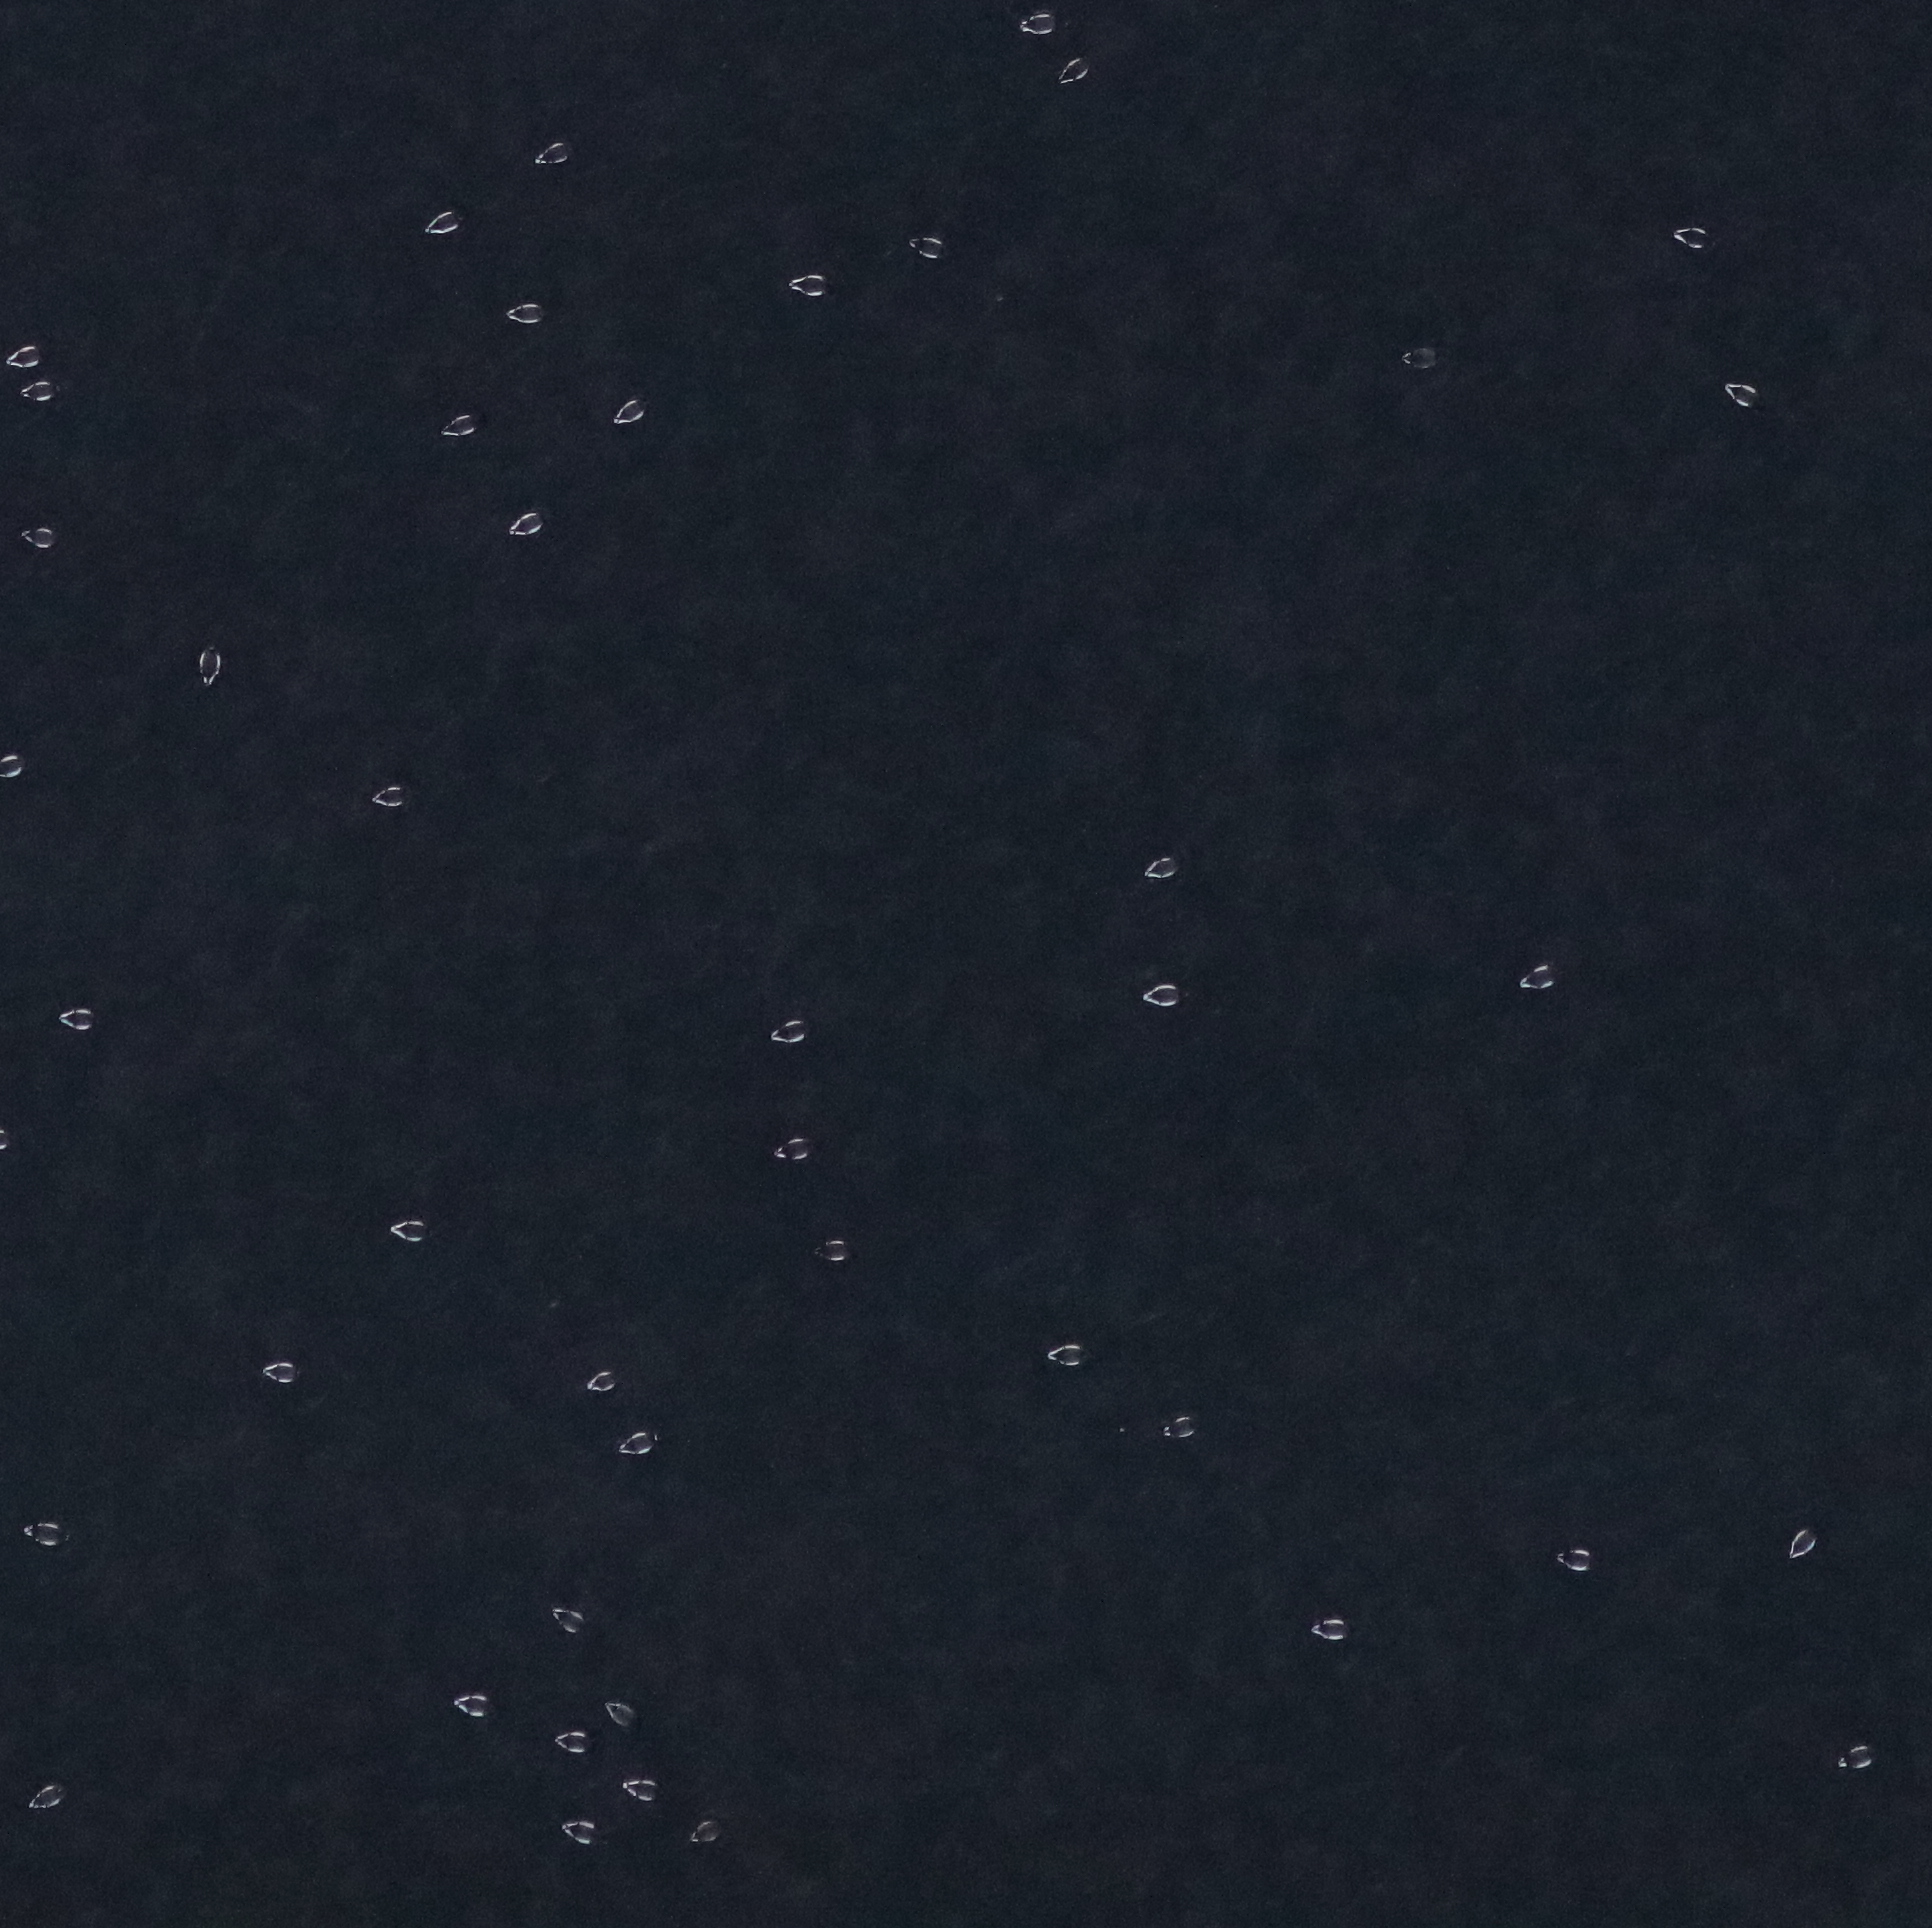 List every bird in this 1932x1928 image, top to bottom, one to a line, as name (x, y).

brant (1040, 24)
brant (1075, 70)
brant (554, 154)
brant (444, 221)
brant (1693, 237)
brant (929, 247)
brant (811, 285)
brant (526, 313)
brant (1422, 355)
brant (27, 356)
brant (39, 390)
brant (1745, 394)
brant (629, 411)
brant (461, 425)
brant (527, 523)
brant (41, 536)
brant (209, 663)
brant (10, 766)
brant (389, 794)
brant (1164, 867)
brant (1539, 977)
brant (1166, 994)
brant (78, 1019)
brant (790, 1031)
brant (795, 1148)
brant (412, 1230)
brant (834, 1250)
brant (1069, 1355)
brant (281, 1372)
brant (604, 1382)
brant (1182, 1426)
brant (639, 1442)
brant (47, 1534)
brant (1802, 1542)
brant (1577, 1560)
brant (570, 1621)
brant (1332, 1629)
brant (475, 1706)
brant (623, 1715)
brant (576, 1741)
brant (1857, 1758)
brant (645, 1790)
brant (48, 1796)
brant (581, 1831)
brant (707, 1831)